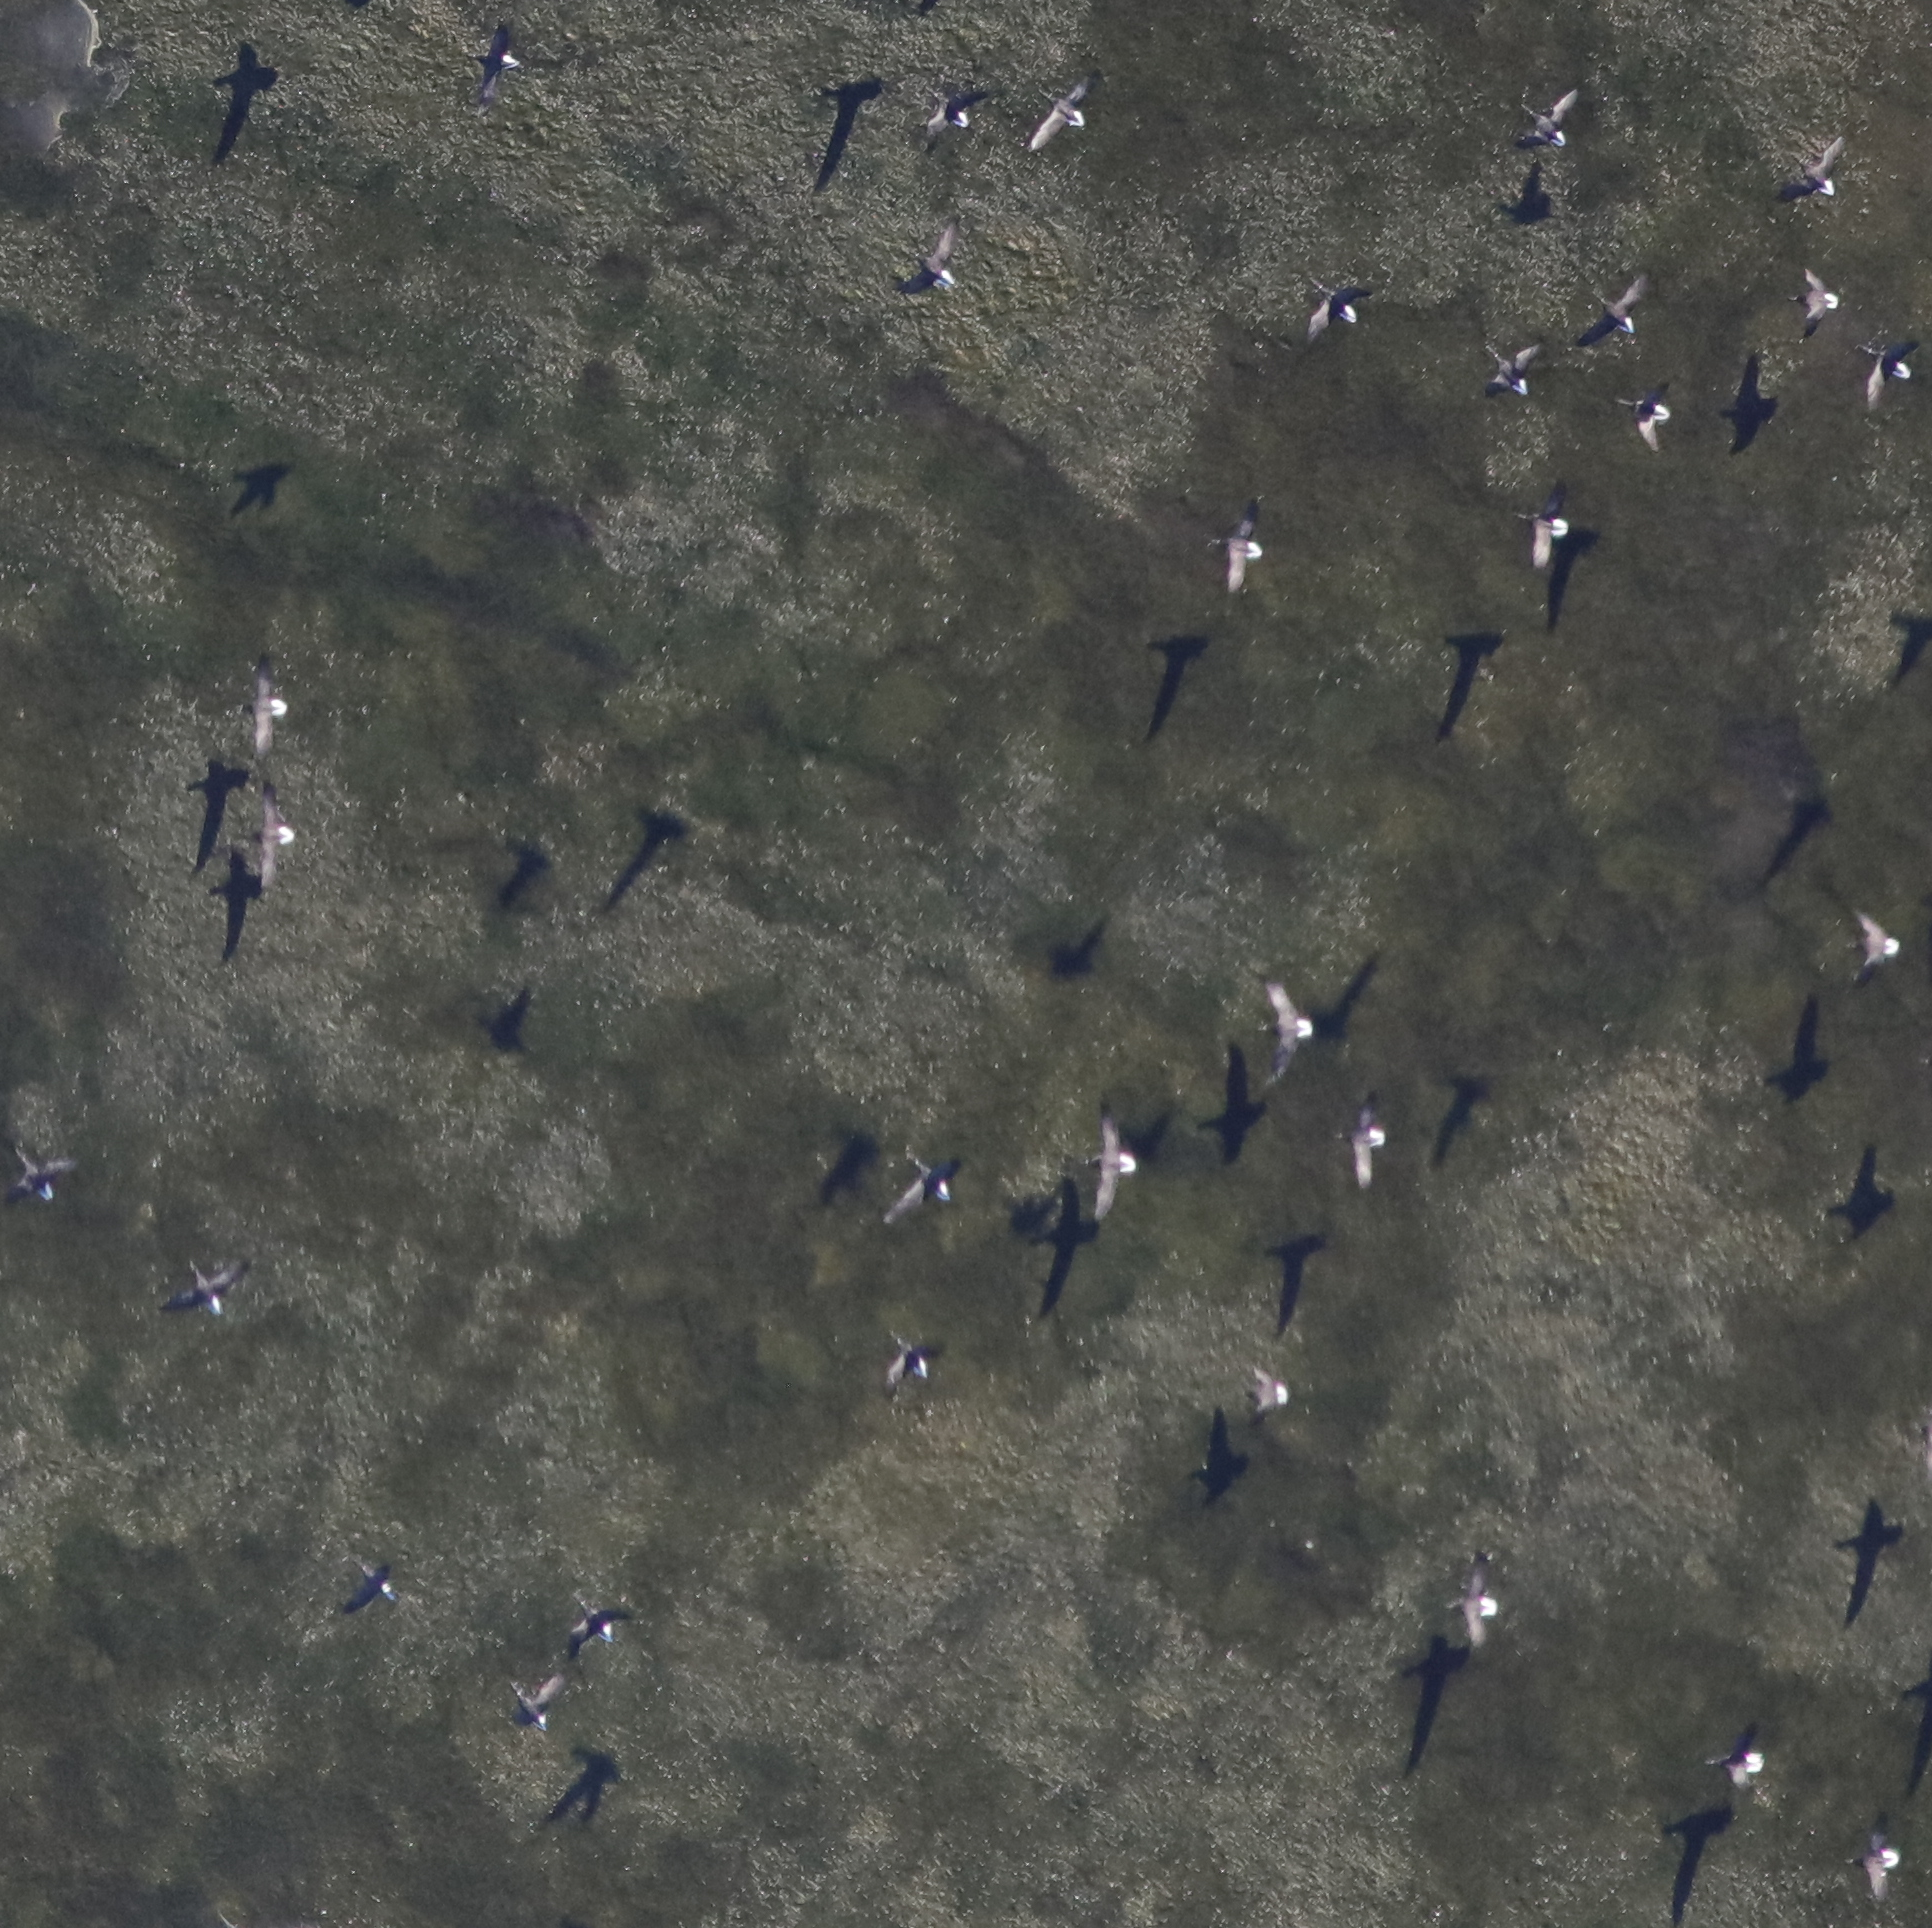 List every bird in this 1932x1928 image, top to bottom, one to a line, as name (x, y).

brant (509, 55)
brant (970, 102)
brant (1080, 111)
brant (1538, 126)
brant (1821, 169)
brant (934, 259)
brant (1822, 295)
brant (1613, 308)
brant (1320, 309)
brant (1507, 367)
brant (1886, 368)
brant (1662, 411)
brant (1559, 524)
brant (1245, 546)
brant (269, 708)
brant (272, 846)
brant (1885, 950)
brant (1299, 1029)
brant (1367, 1138)
brant (1114, 1162)
brant (47, 1172)
brant (920, 1176)
brant (200, 1289)
brant (907, 1359)
brant (1282, 1389)
brant (366, 1591)
brant (594, 1605)
brant (1480, 1605)
brant (537, 1705)
brant (1748, 1753)
brant (1893, 1849)